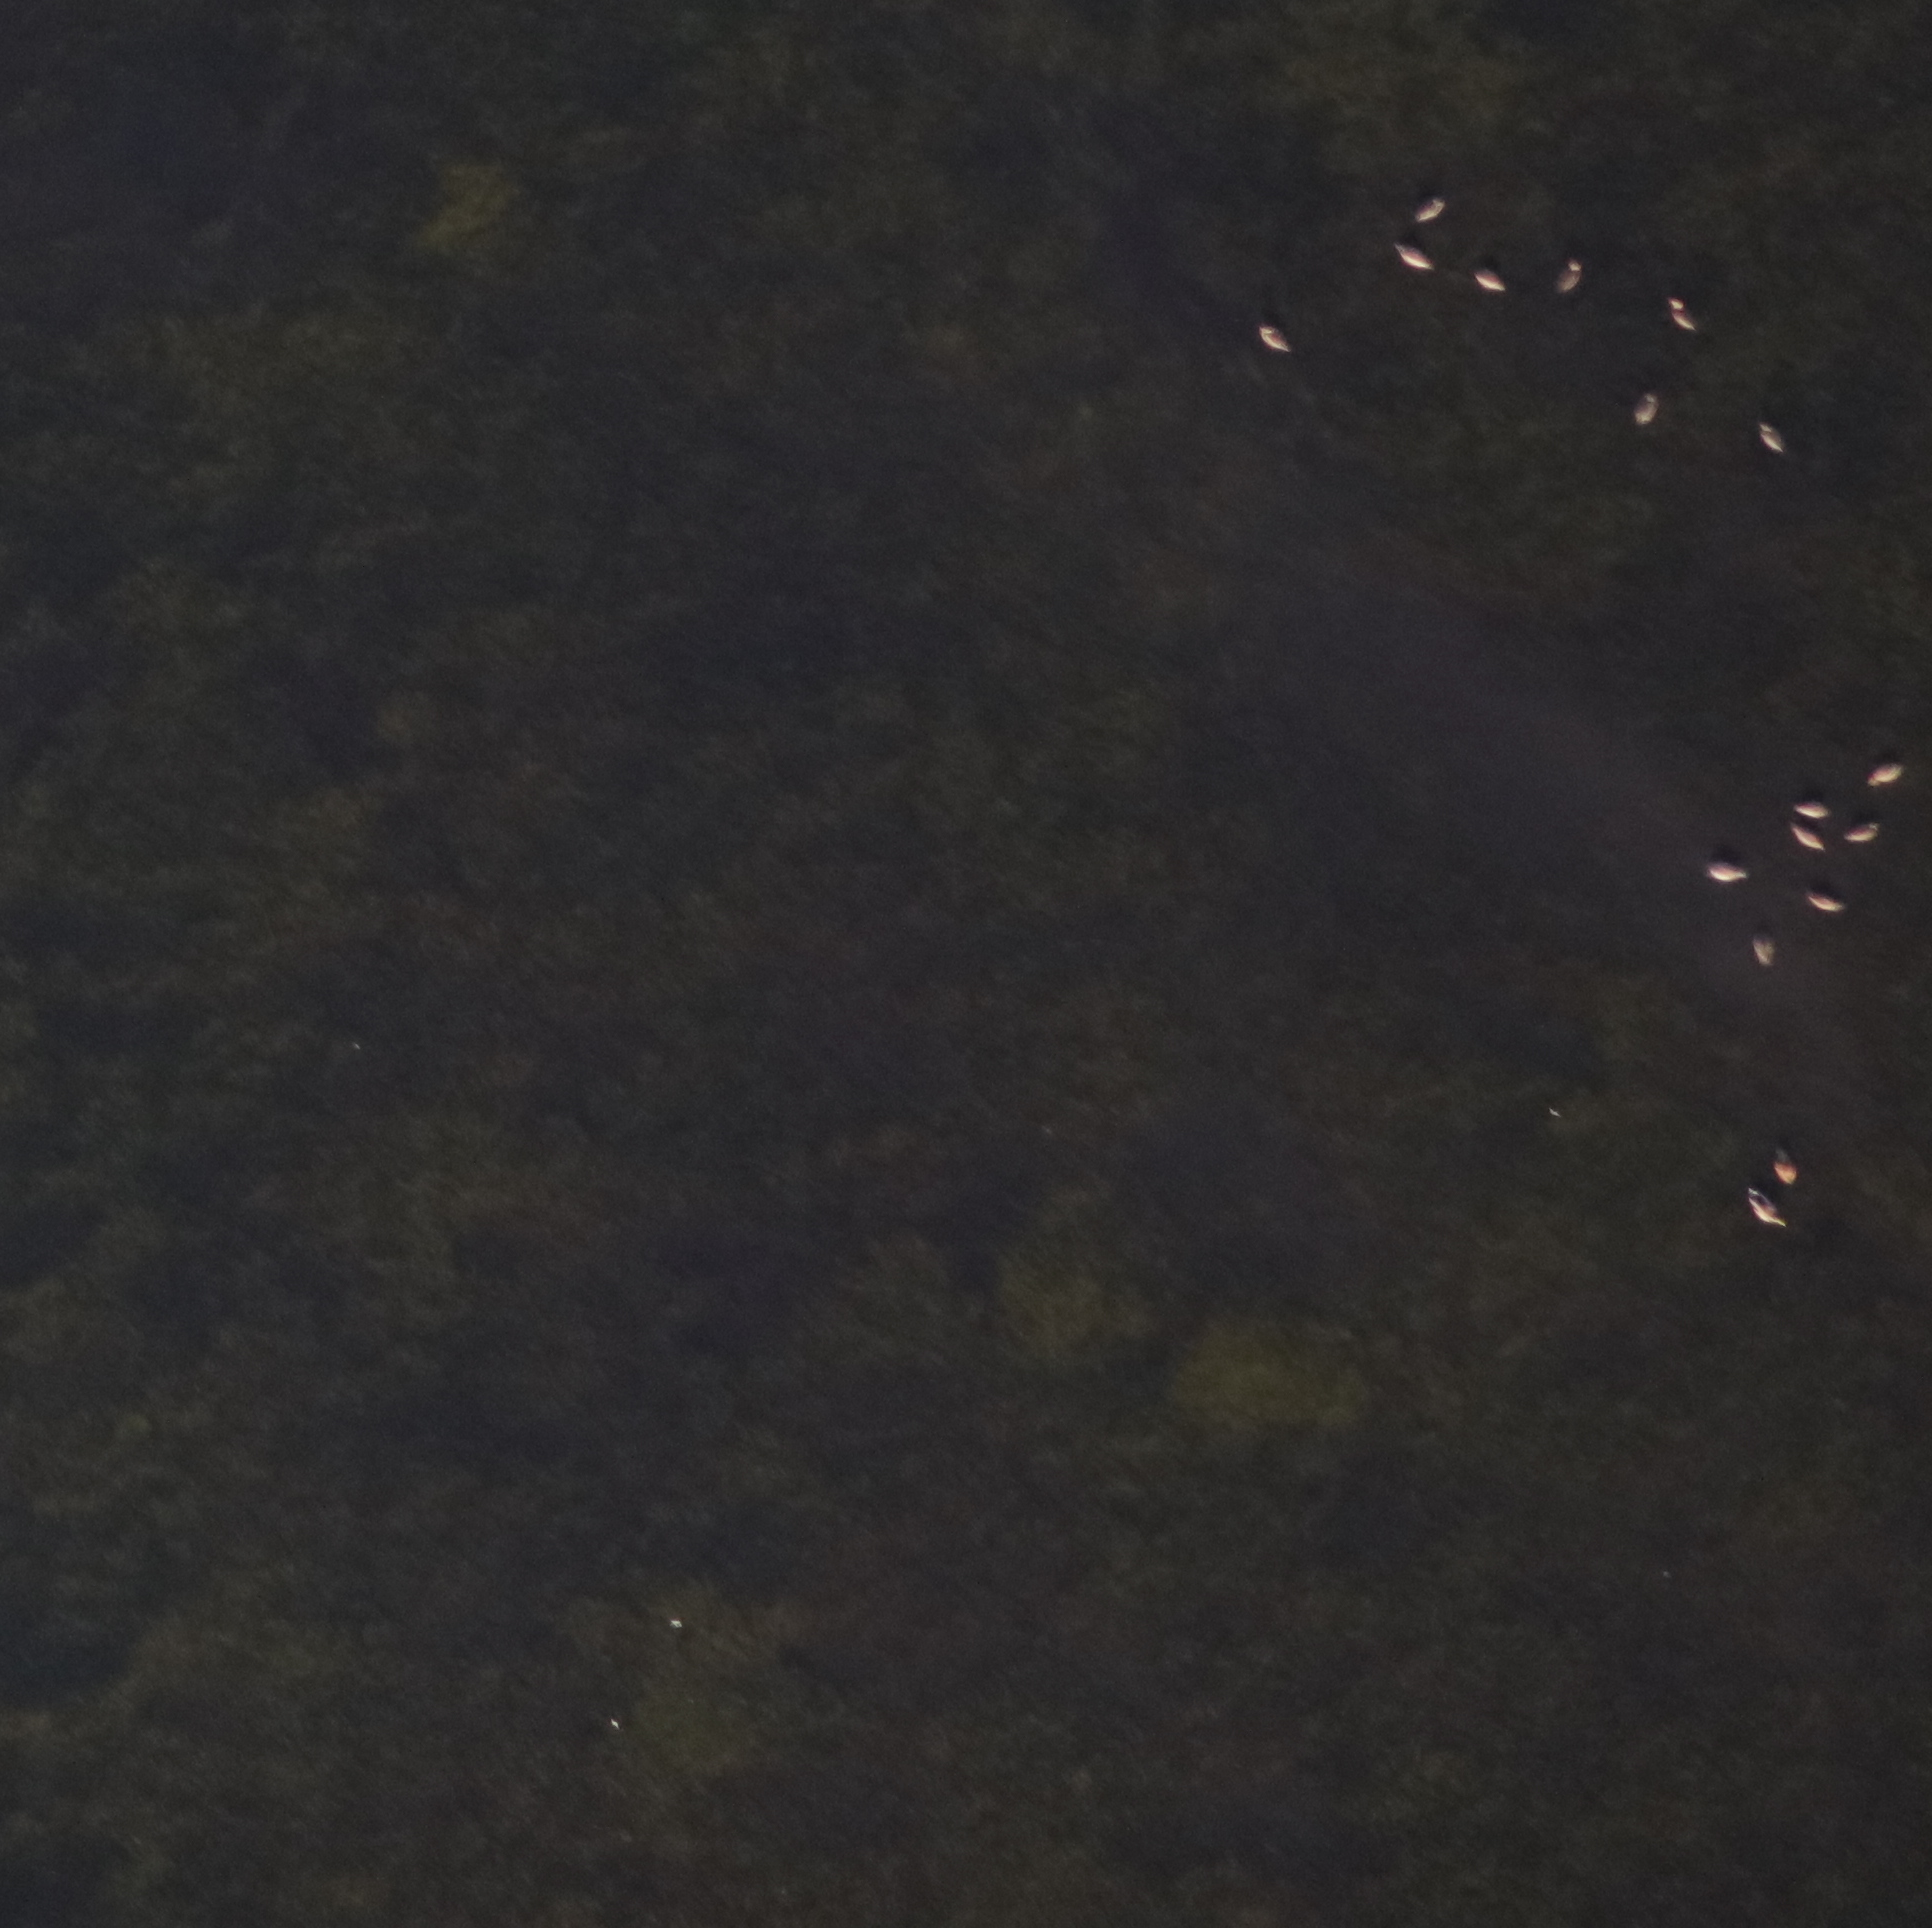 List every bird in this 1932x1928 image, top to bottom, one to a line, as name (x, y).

other bird (1432, 208)
other bird (1413, 254)
other bird (1573, 273)
other bird (1495, 281)
other bird (1680, 319)
other bird (1274, 340)
other bird (1648, 410)
other bird (1771, 447)
other bird (1884, 771)
other bird (1810, 810)
other bird (1871, 837)
other bird (1811, 838)
other bird (1724, 874)
other bird (1829, 901)
other bird (1763, 955)
other bird (1786, 1171)
other bird (1760, 1209)